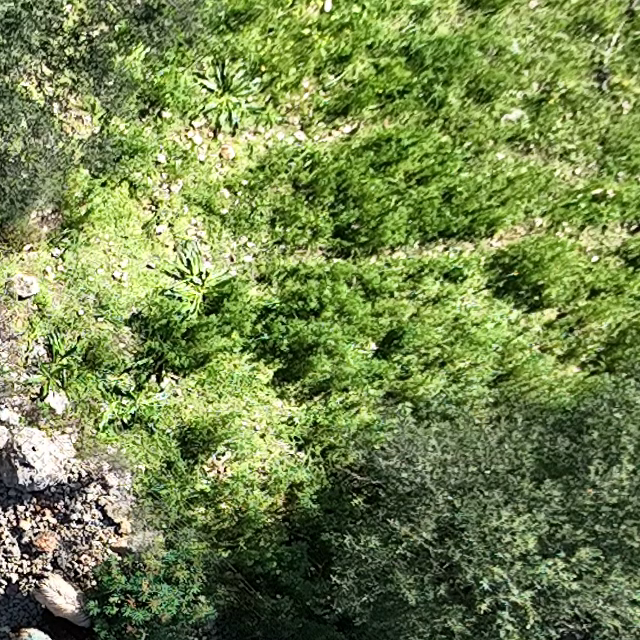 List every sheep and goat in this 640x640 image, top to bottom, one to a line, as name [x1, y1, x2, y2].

sheep [36, 571, 115, 639]
sheep [18, 628, 95, 639]